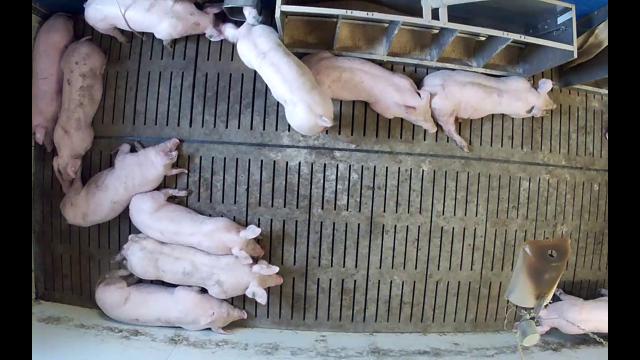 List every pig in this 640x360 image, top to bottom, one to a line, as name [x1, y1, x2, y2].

pig [81, 0, 224, 49]
pig [219, 6, 335, 136]
pig [32, 12, 77, 151]
pig [51, 34, 109, 181]
pig [302, 51, 438, 135]
pig [421, 68, 558, 153]
pig [57, 135, 190, 228]
pig [126, 188, 265, 266]
pig [114, 233, 285, 305]
pig [95, 268, 249, 336]
pig [534, 289, 607, 336]